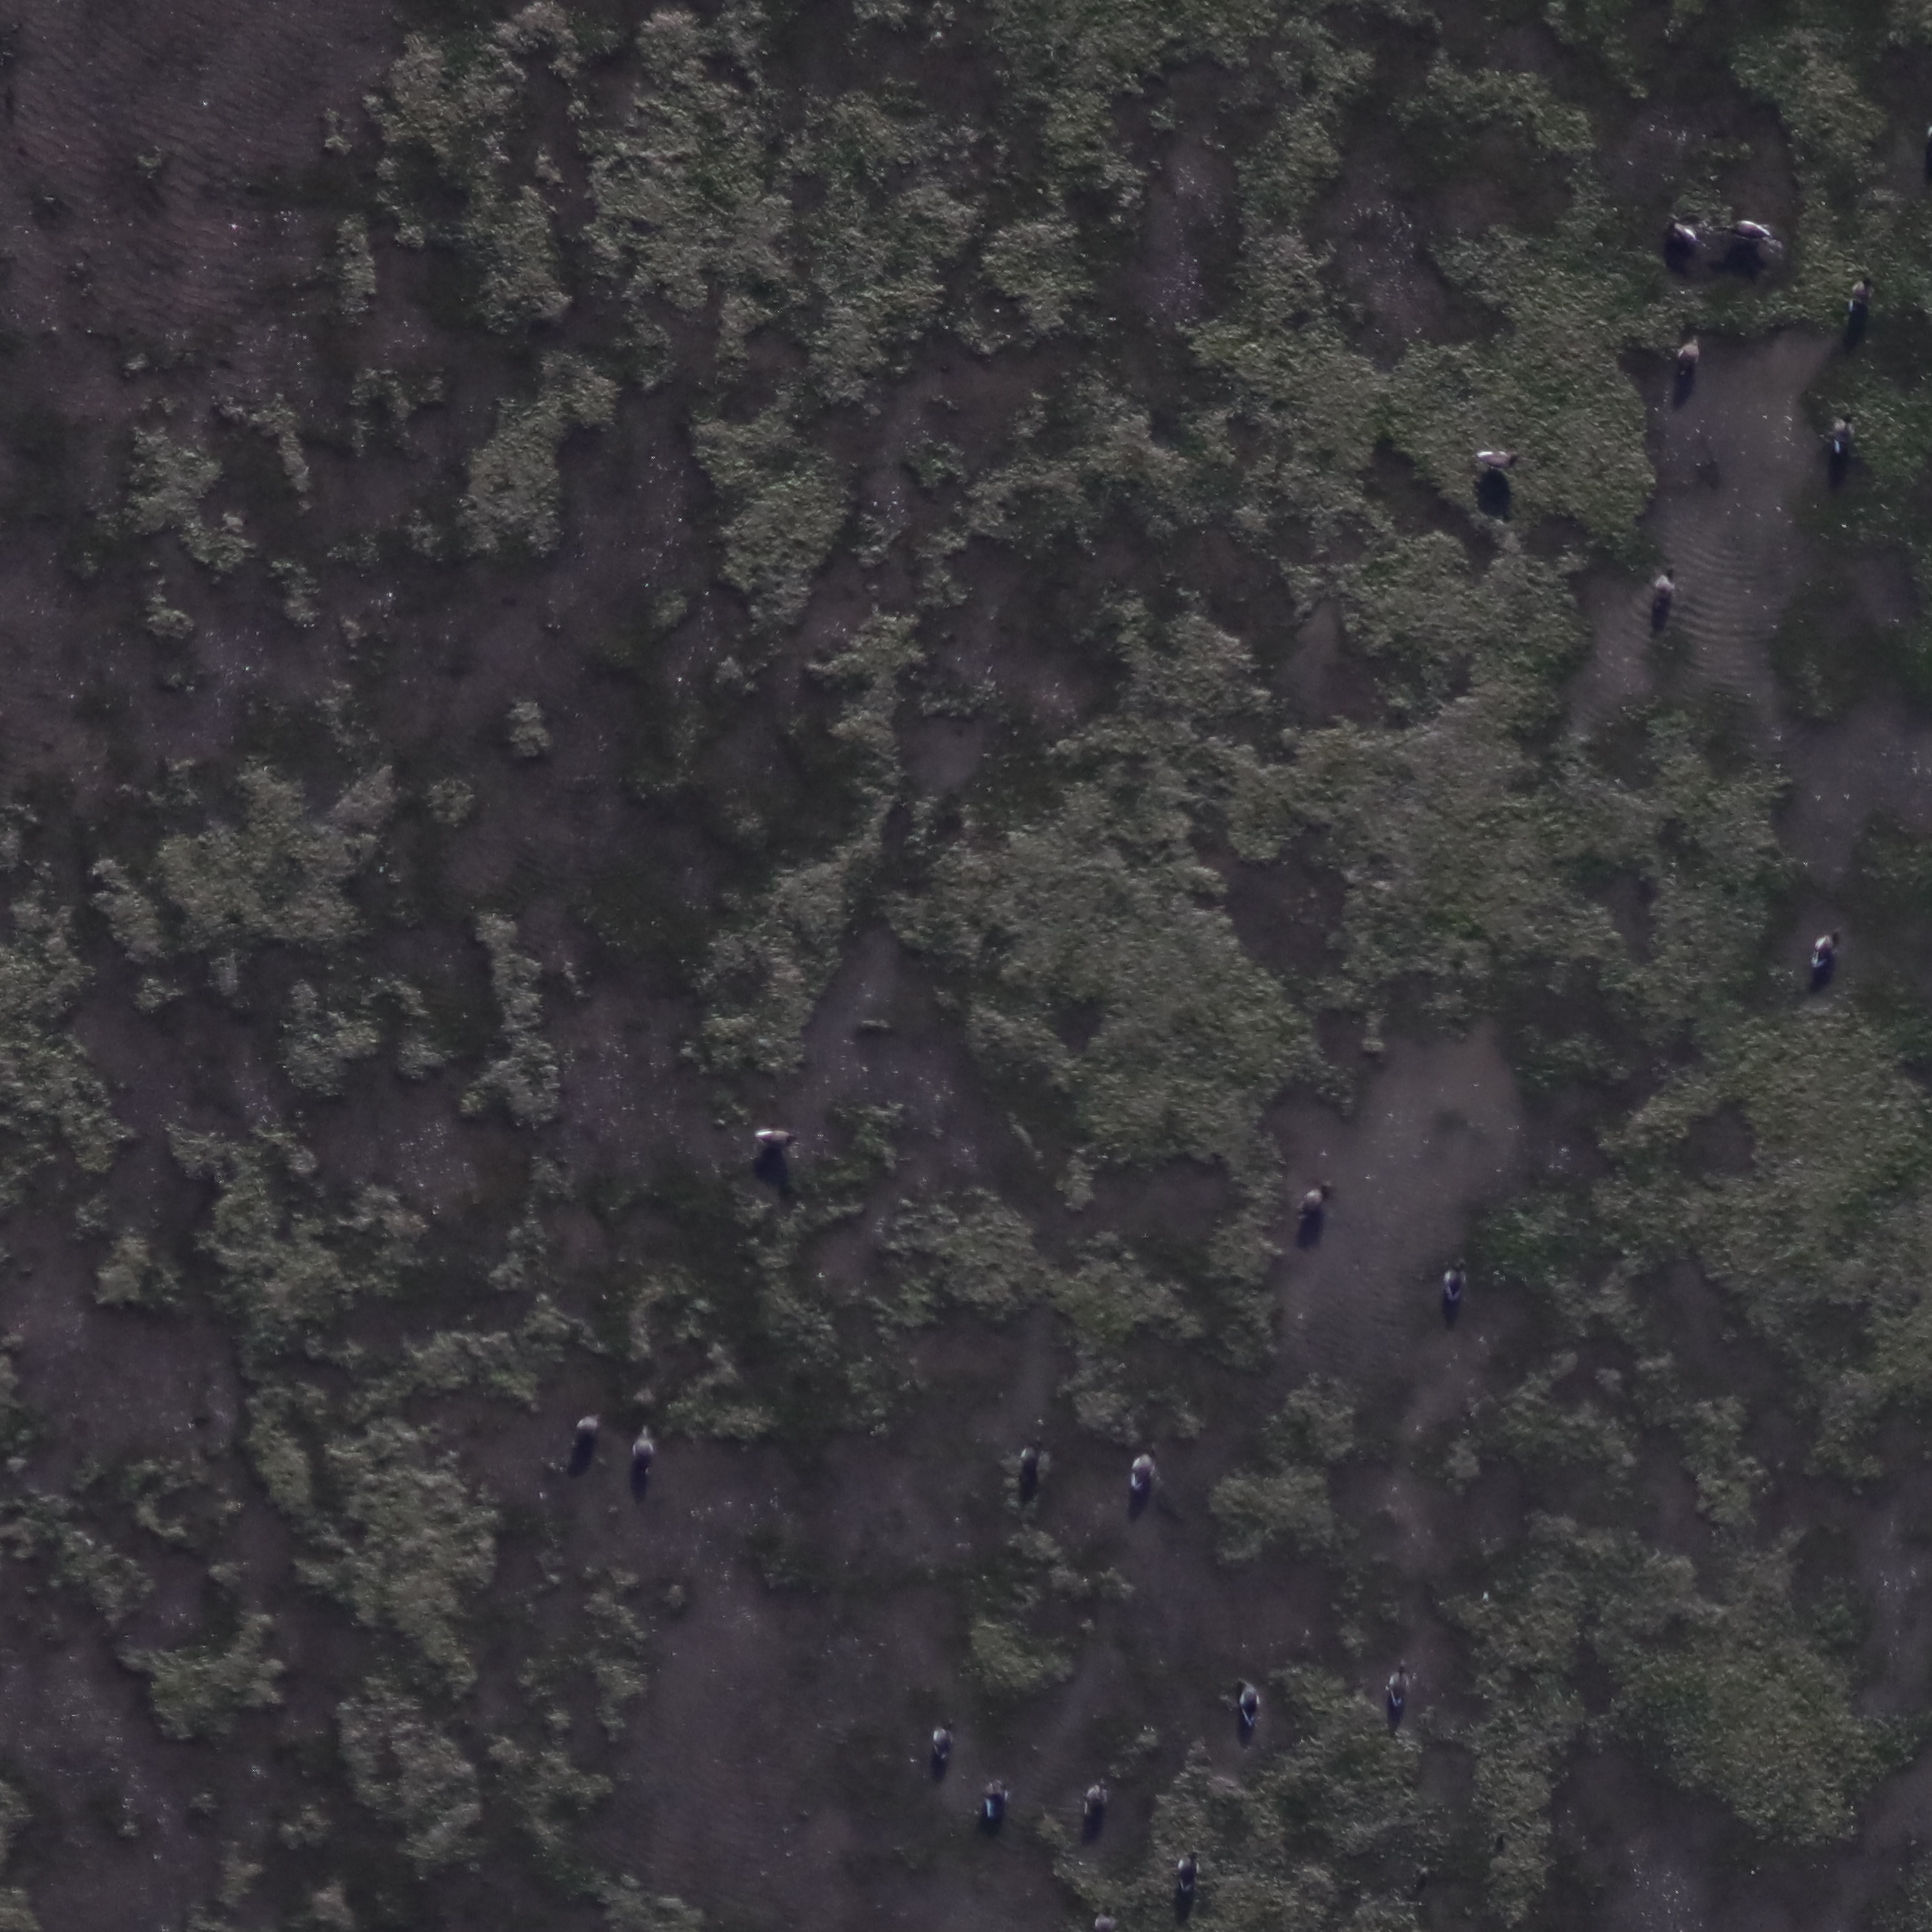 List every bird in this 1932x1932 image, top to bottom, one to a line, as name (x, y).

brant (1757, 228)
brant (1678, 231)
brant (1858, 291)
brant (1682, 349)
brant (1855, 431)
brant (1490, 454)
brant (1658, 592)
brant (1827, 952)
brant (778, 1132)
brant (1317, 1204)
brant (1457, 1282)
brant (579, 1434)
brant (644, 1450)
brant (1030, 1458)
brant (1145, 1470)
brant (1254, 1691)
brant (1393, 1695)
brant (941, 1741)
brant (1099, 1796)
brant (998, 1800)
brant (1192, 1876)
brant (1101, 1928)